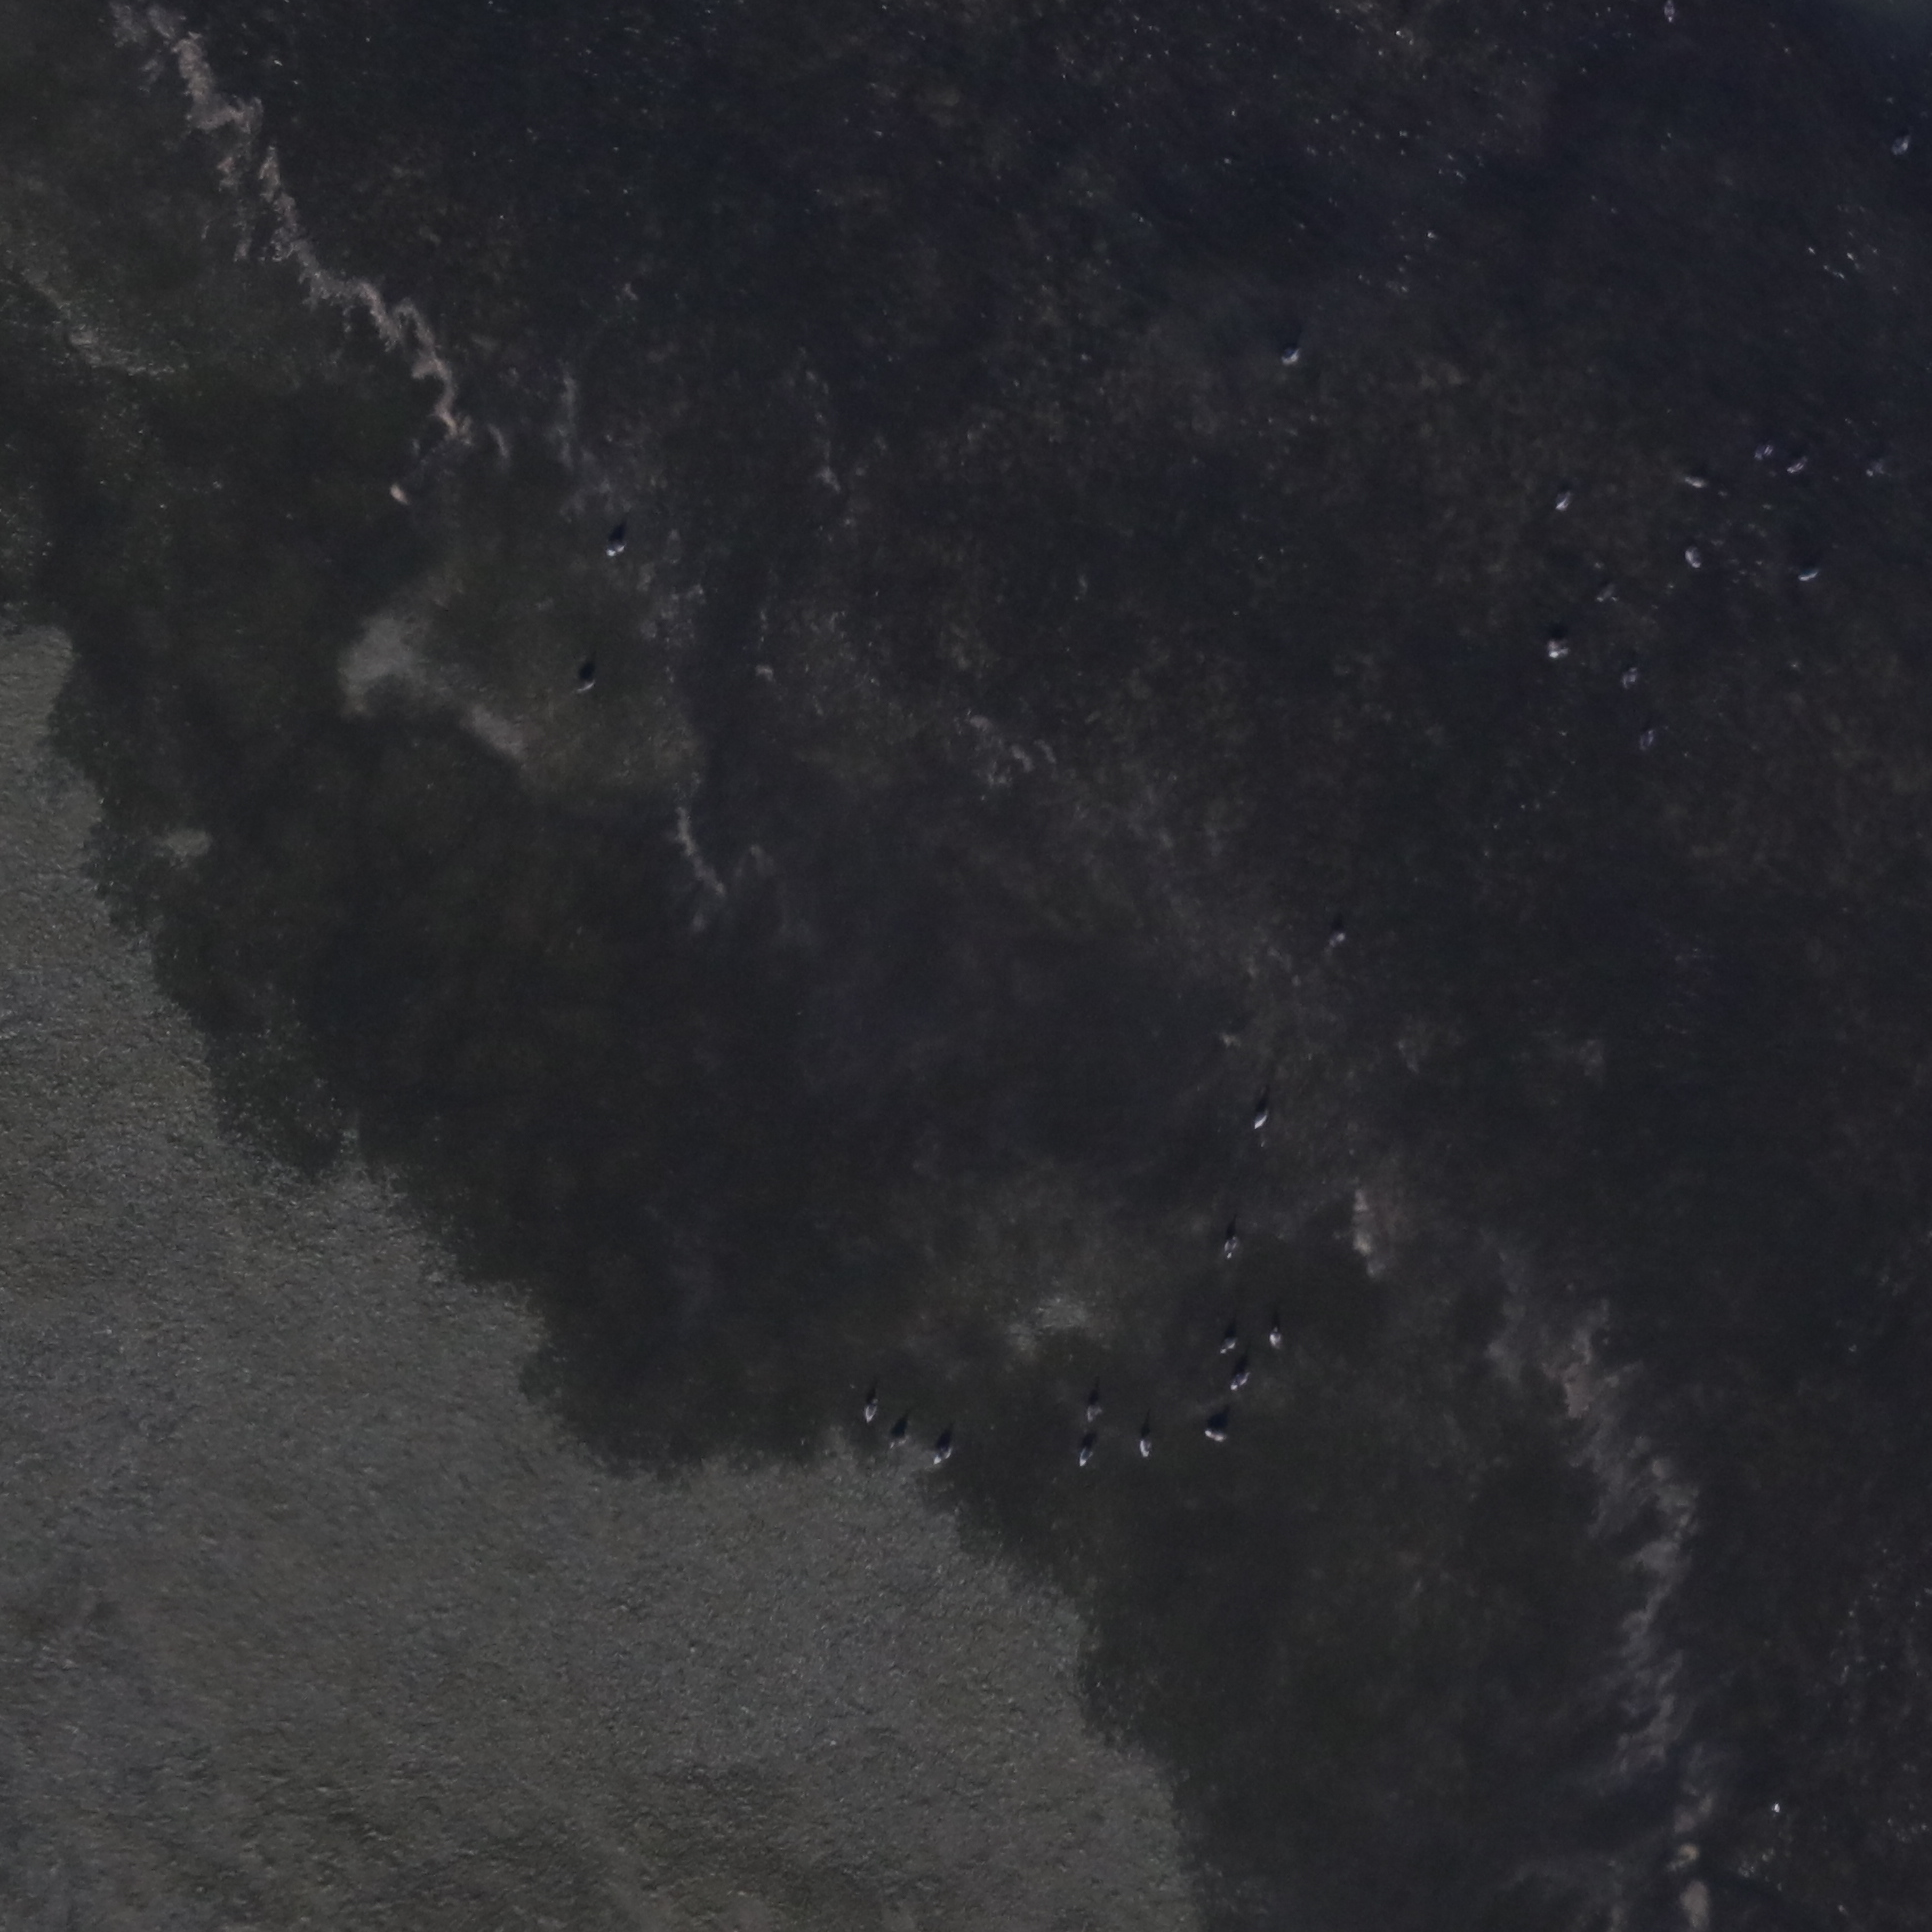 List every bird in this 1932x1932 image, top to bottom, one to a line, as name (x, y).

brant (1672, 13)
brant (1906, 139)
brant (1303, 357)
brant (1778, 452)
brant (1882, 461)
brant (1811, 463)
brant (1698, 478)
brant (1564, 503)
brant (1693, 549)
brant (614, 550)
brant (1815, 569)
brant (1613, 592)
brant (1565, 651)
brant (1634, 683)
brant (587, 684)
brant (1647, 739)
brant (1330, 937)
brant (1257, 1123)
brant (1232, 1243)
brant (1223, 1339)
brant (1275, 1339)
brant (1240, 1376)
brant (1089, 1408)
brant (865, 1412)
brant (1221, 1427)
brant (901, 1436)
brant (1143, 1454)
brant (942, 1456)
brant (1081, 1463)